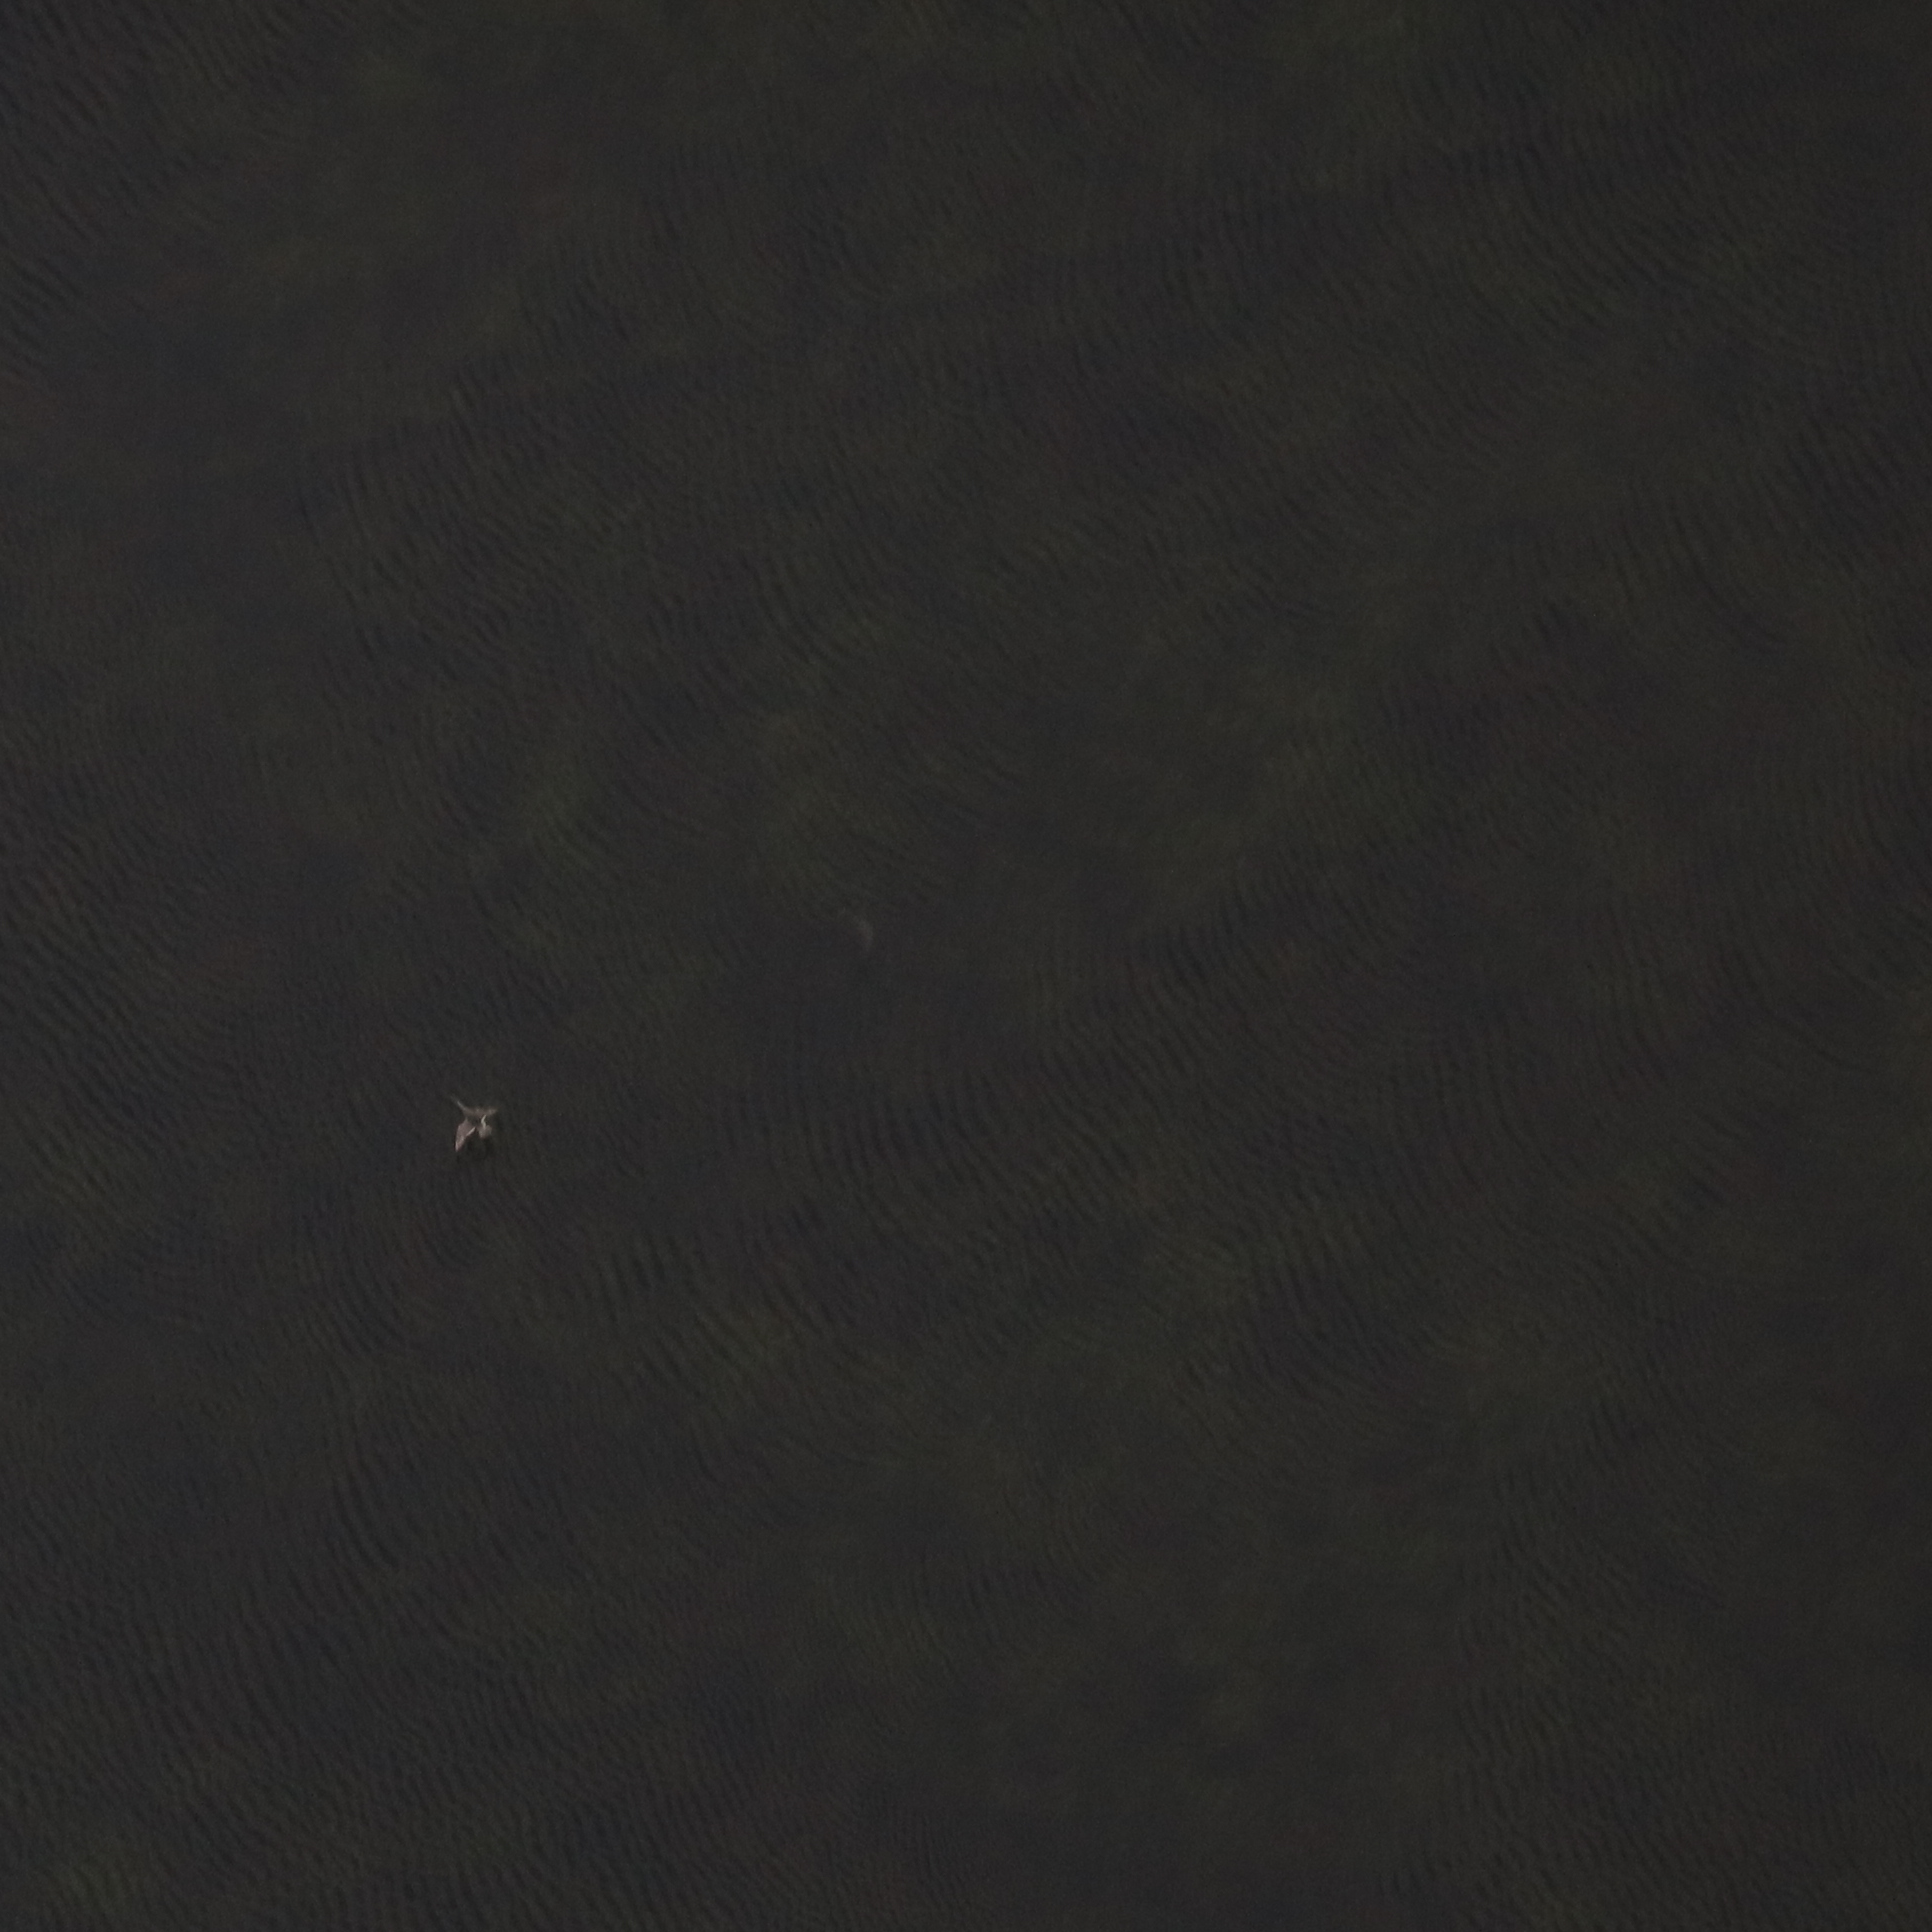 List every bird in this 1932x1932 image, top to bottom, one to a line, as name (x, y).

other bird (474, 1118)